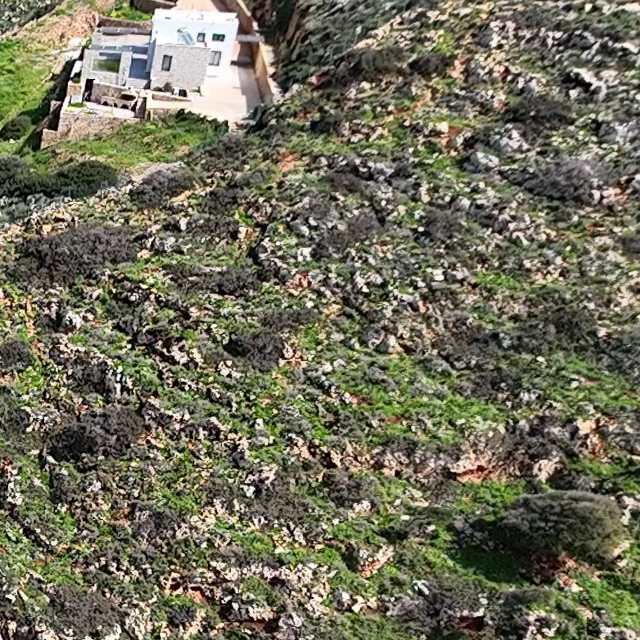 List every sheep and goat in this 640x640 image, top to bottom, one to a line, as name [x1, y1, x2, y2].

None